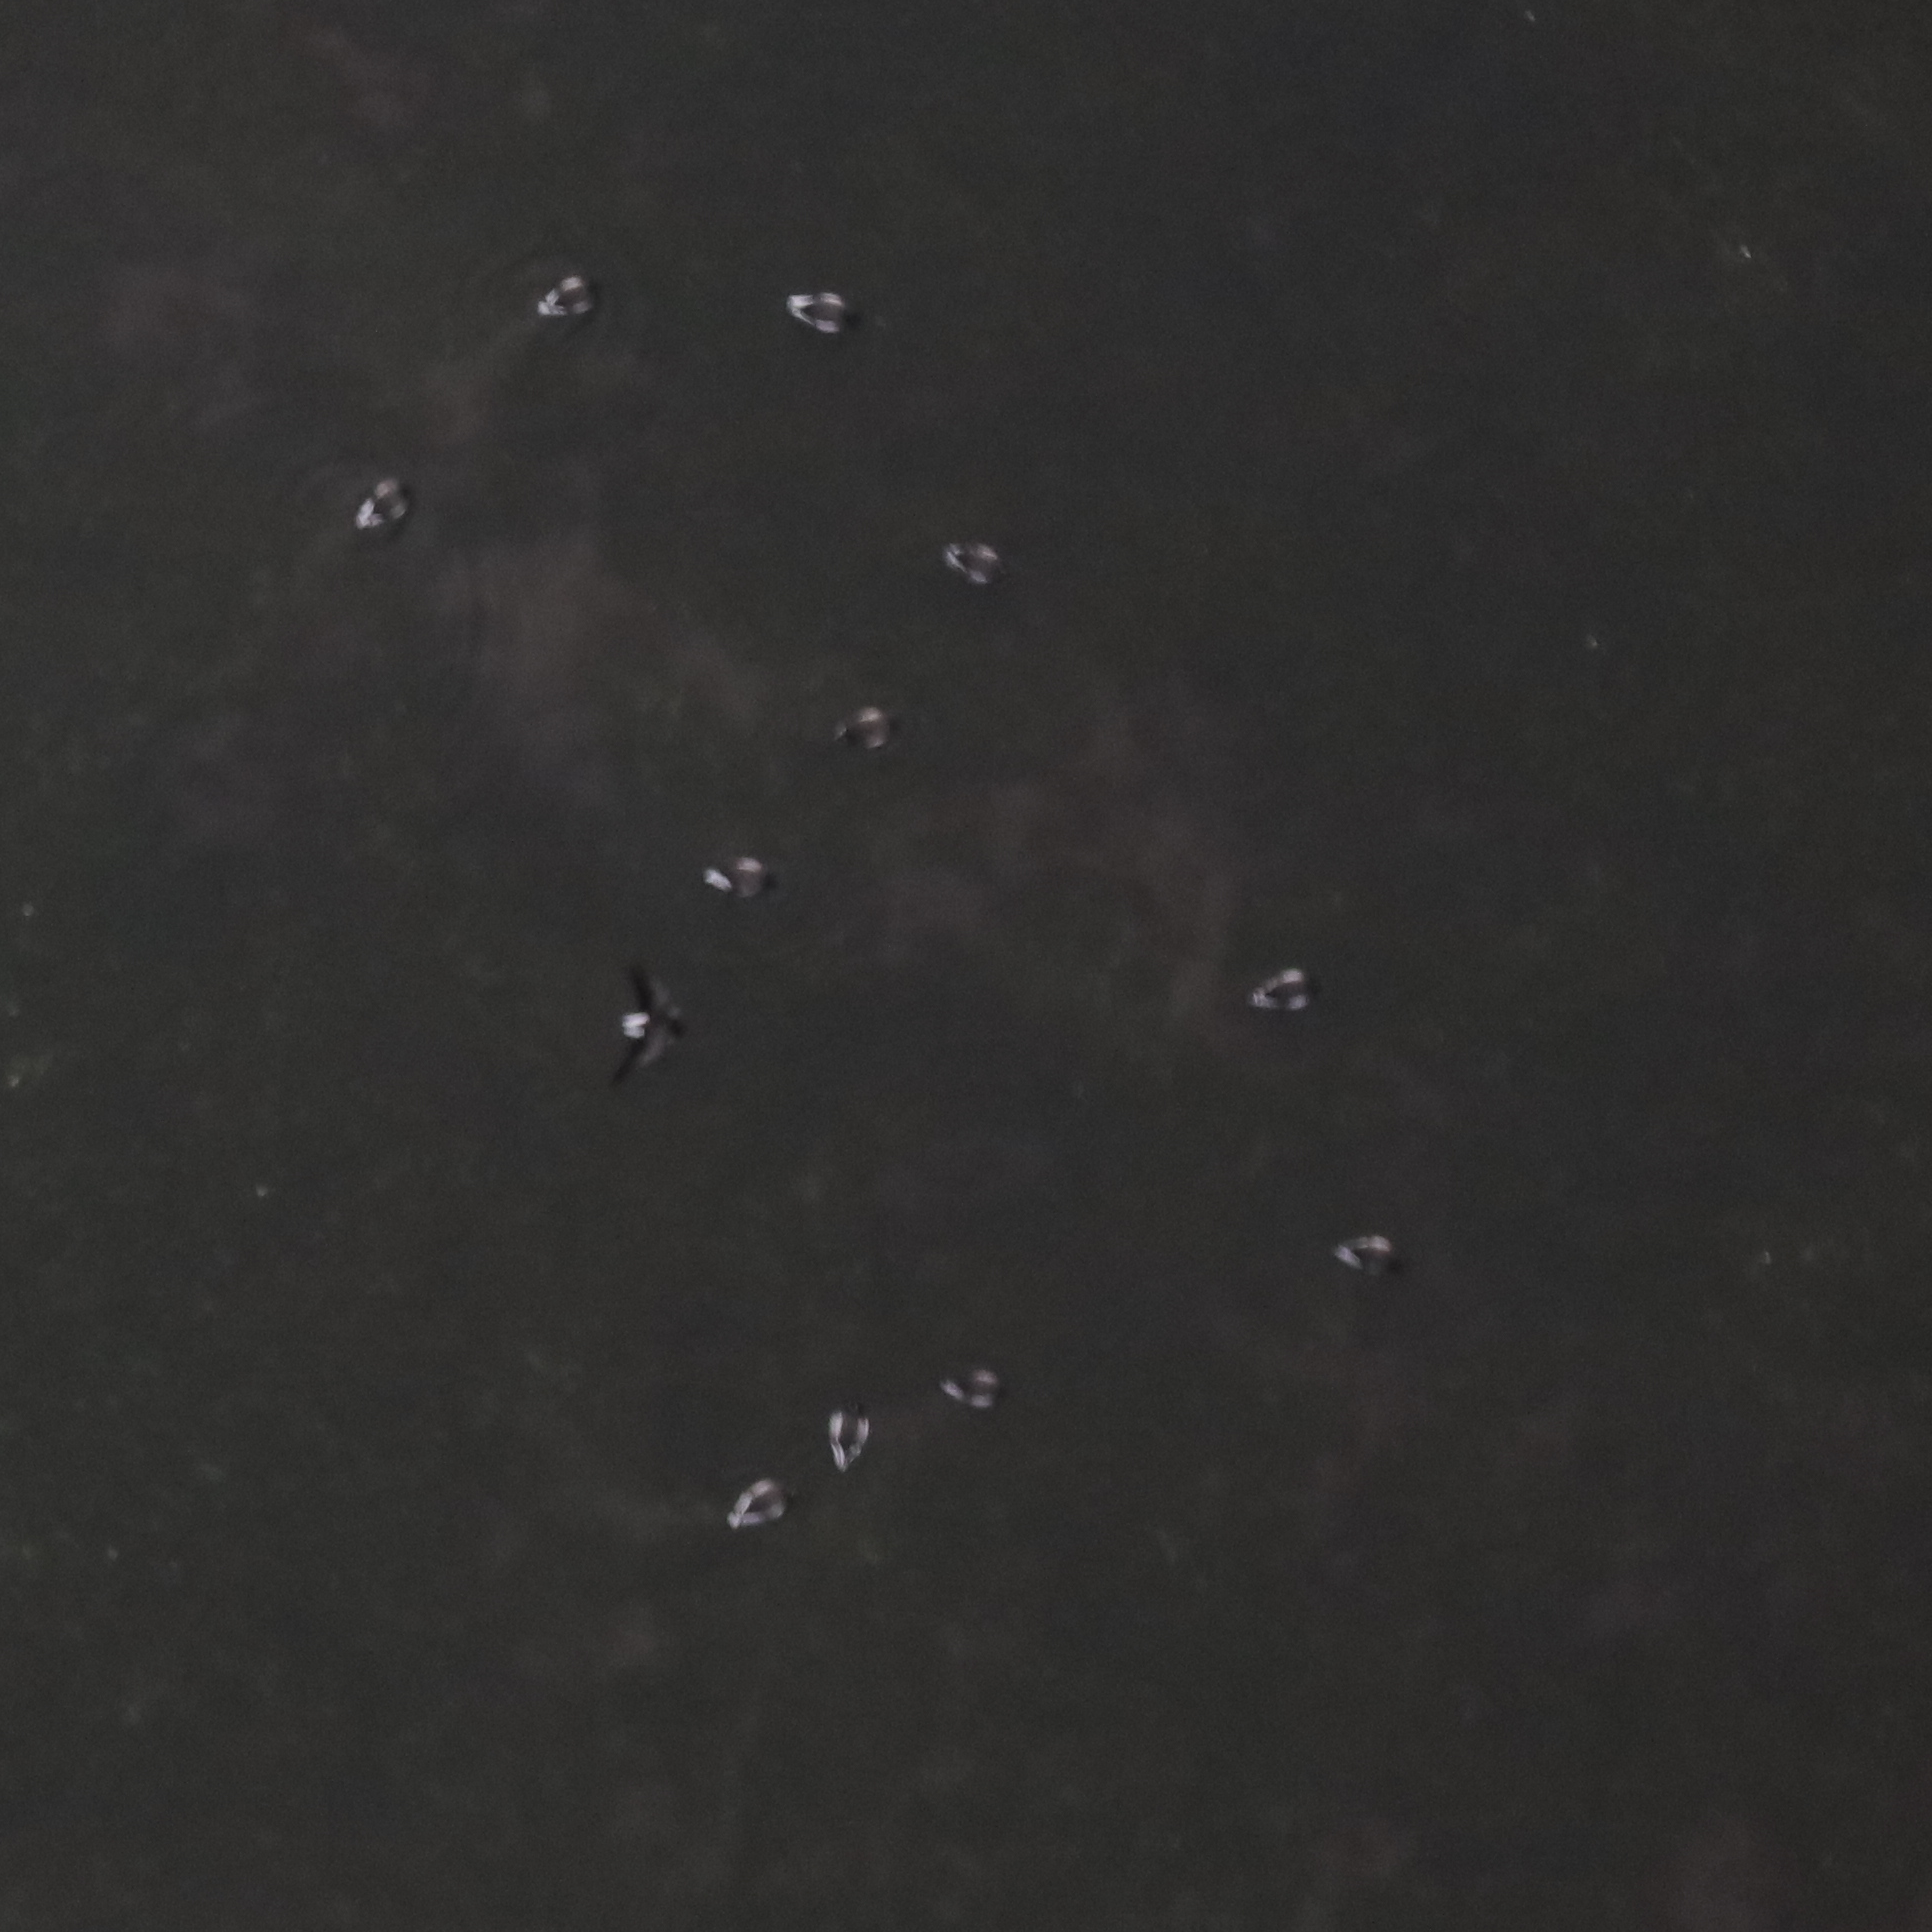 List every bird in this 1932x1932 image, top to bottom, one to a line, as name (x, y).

brant (573, 294)
brant (824, 312)
brant (387, 501)
brant (978, 561)
brant (867, 725)
brant (741, 877)
brant (1284, 990)
brant (654, 1027)
brant (1371, 1254)
brant (978, 1387)
brant (851, 1435)
brant (765, 1502)